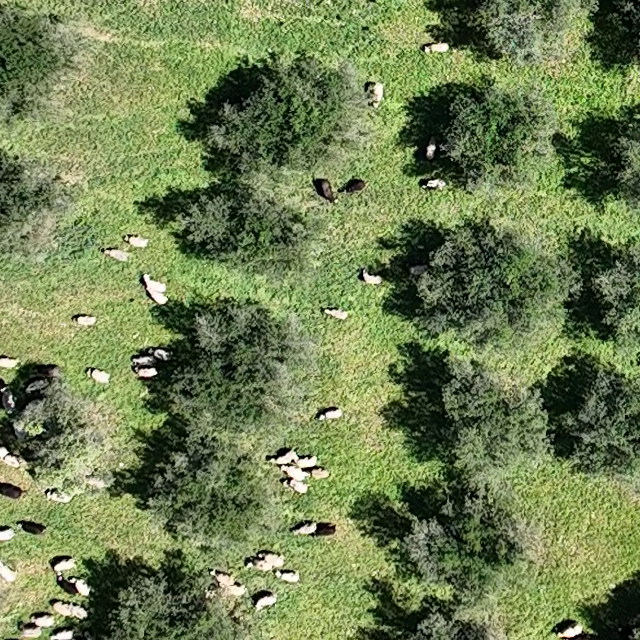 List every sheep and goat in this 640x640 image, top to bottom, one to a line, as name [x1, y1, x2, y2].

sheep [423, 41, 450, 54]
sheep [372, 82, 383, 108]
sheep [425, 136, 436, 160]
sheep [315, 178, 339, 205]
sheep [346, 179, 365, 194]
sheep [421, 179, 446, 189]
sheep [123, 235, 148, 248]
sheep [102, 249, 131, 262]
sheep [408, 265, 427, 276]
sheep [362, 268, 382, 284]
sheep [144, 274, 166, 292]
sheep [146, 288, 168, 305]
sheep [324, 308, 348, 320]
sheep [73, 315, 96, 326]
sheep [149, 348, 172, 361]
sheep [0, 356, 20, 368]
sheep [131, 357, 157, 366]
sheep [32, 365, 59, 374]
sheep [137, 367, 158, 377]
sheep [86, 368, 110, 385]
sheep [26, 378, 49, 395]
sheep [0, 380, 8, 388]
sheep [0, 386, 7, 405]
sheep [4, 388, 17, 414]
sheep [318, 409, 342, 421]
sheep [0, 443, 9, 458]
sheep [268, 450, 296, 463]
sheep [1, 453, 20, 468]
sheep [294, 455, 317, 468]
sheep [280, 465, 312, 480]
sheep [302, 468, 330, 478]
sheep [83, 474, 108, 488]
sheep [282, 481, 308, 495]
sheep [0, 483, 22, 498]
sheep [46, 489, 72, 503]
sheep [17, 520, 46, 534]
sheep [292, 521, 317, 536]
sheep [310, 524, 335, 536]
sheep [0, 529, 16, 542]
sheep [257, 554, 285, 567]
sheep [0, 559, 17, 582]
sheep [54, 559, 76, 573]
sheep [208, 568, 234, 587]
sheep [274, 569, 300, 584]
sheep [56, 571, 78, 594]
sheep [70, 576, 92, 597]
sheep [222, 585, 246, 595]
sheep [255, 593, 276, 611]
sheep [52, 601, 73, 616]
sheep [71, 602, 89, 620]
sheep [30, 613, 54, 627]
sheep [18, 622, 41, 638]
sheep [557, 622, 582, 639]
sheep [50, 628, 74, 639]